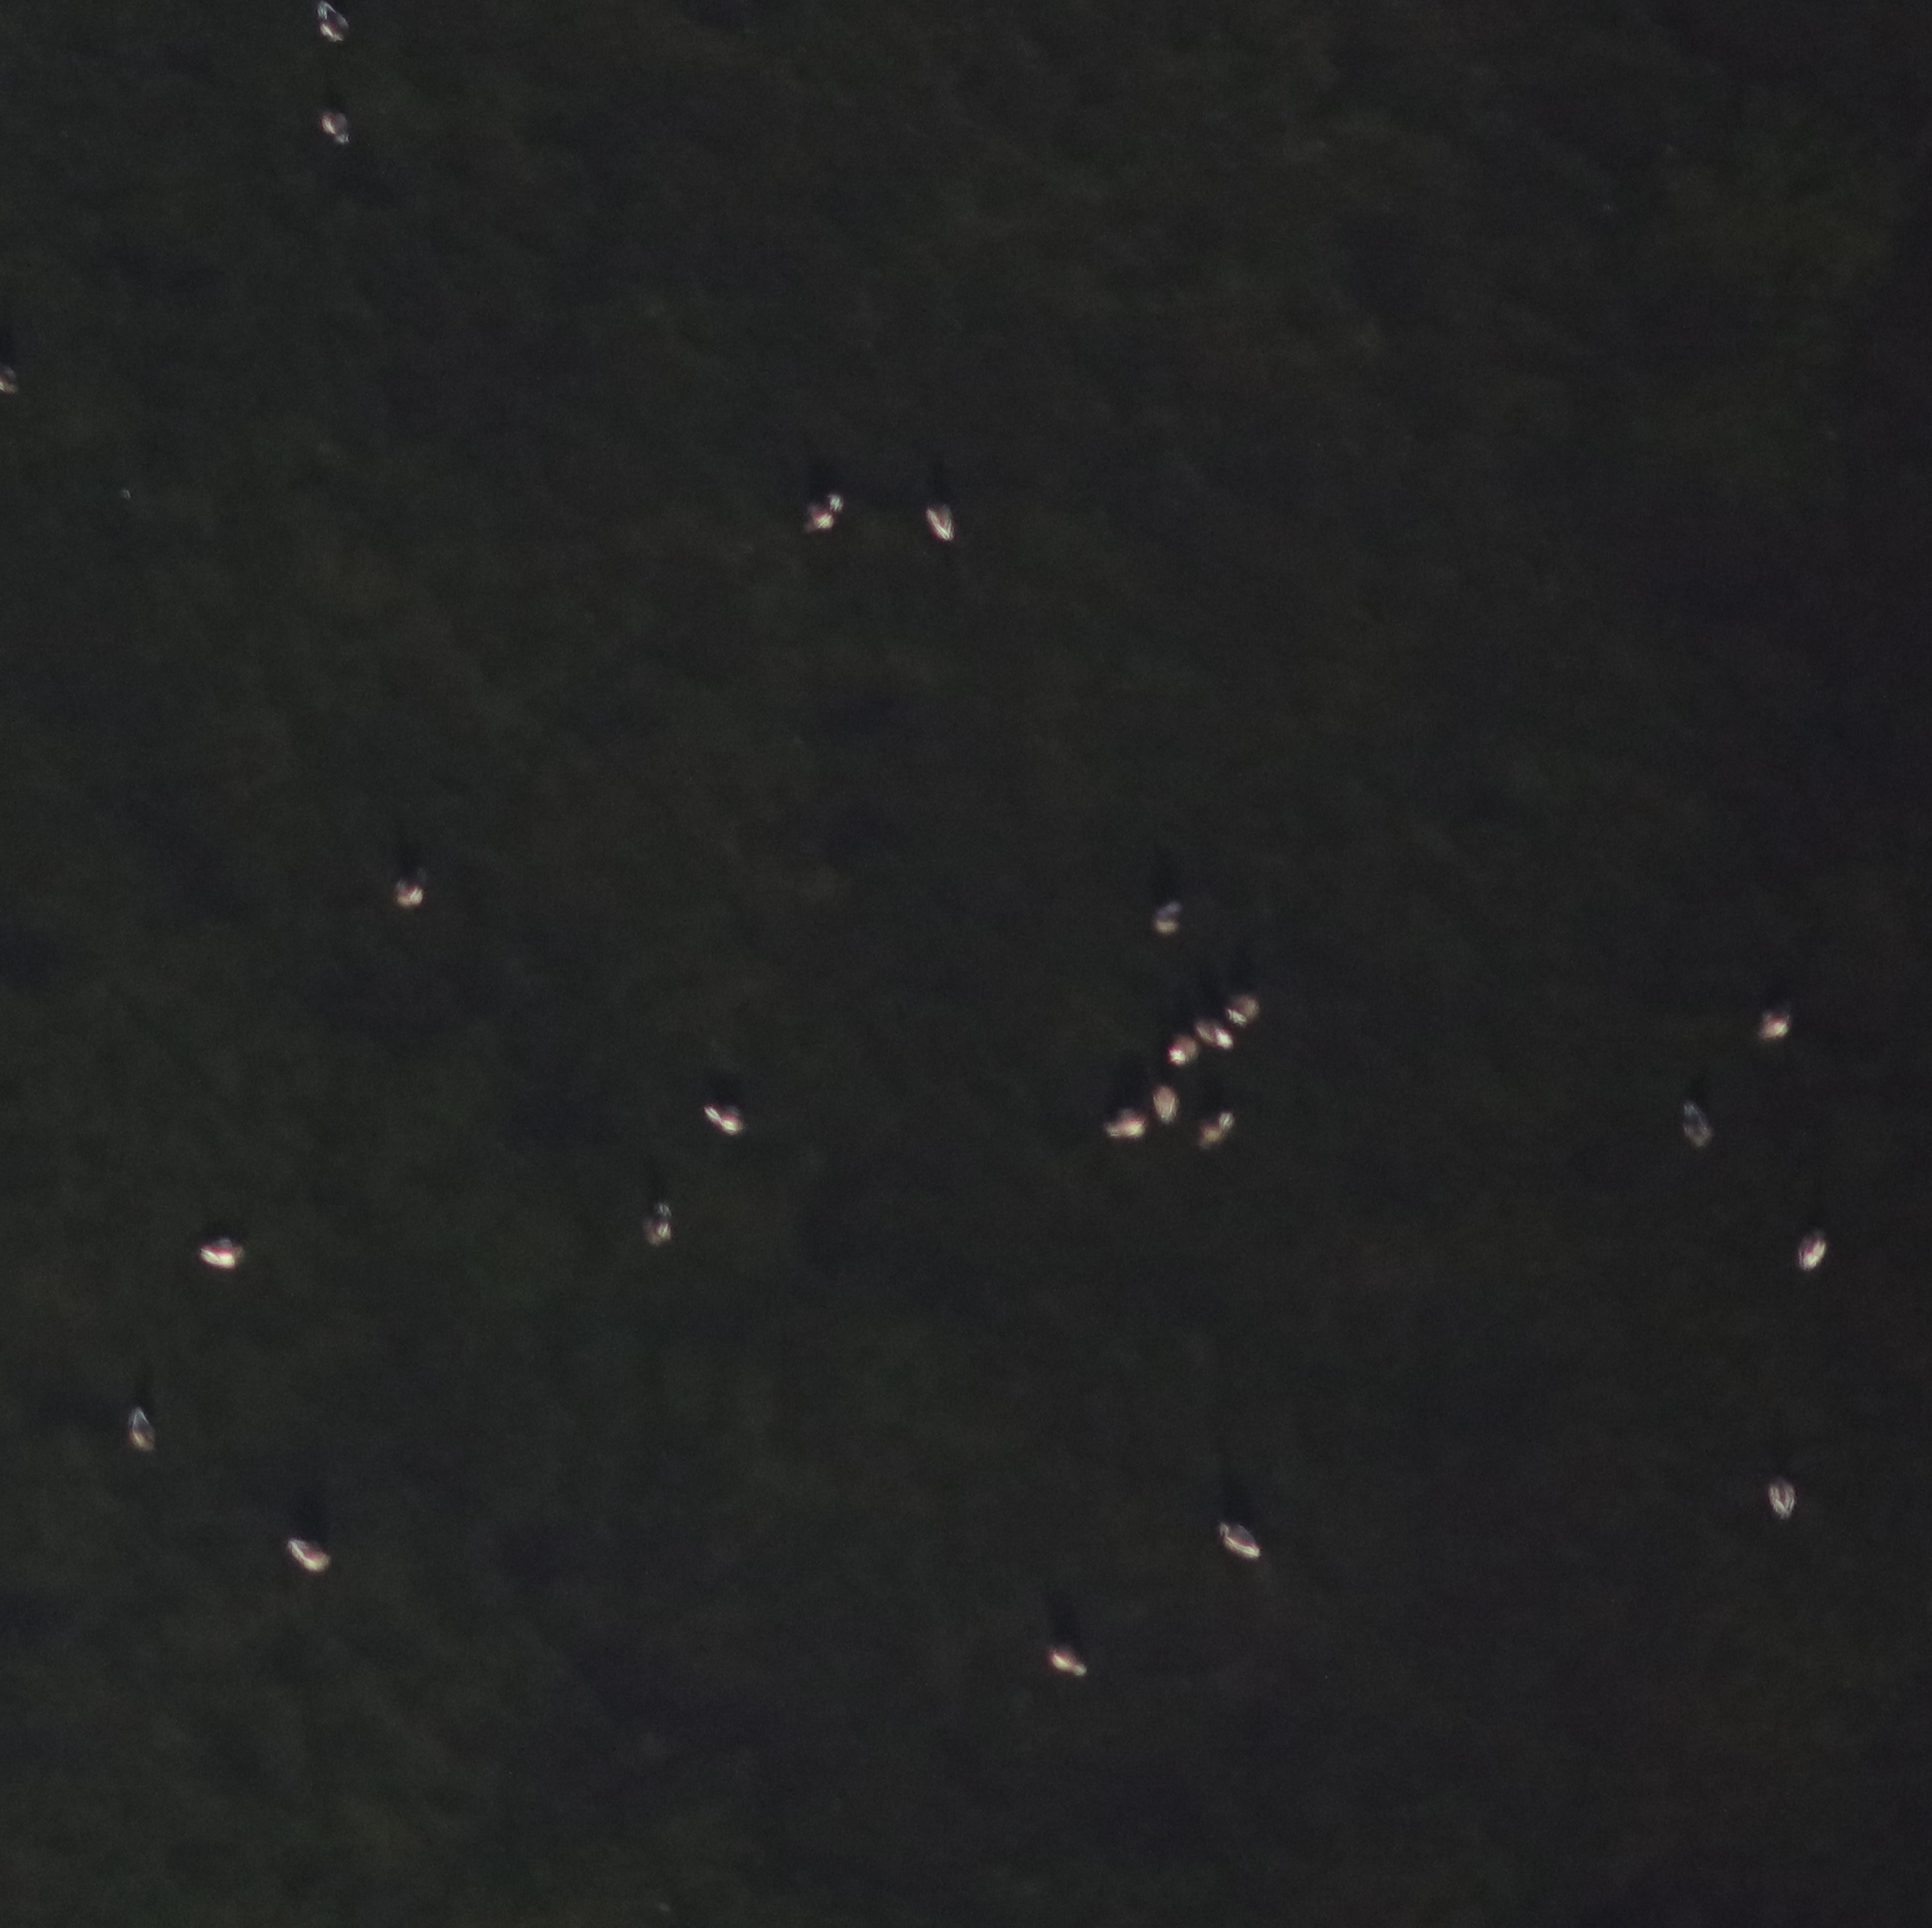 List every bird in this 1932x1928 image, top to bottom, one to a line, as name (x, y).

brant (332, 25)
brant (336, 125)
brant (4, 376)
brant (823, 510)
brant (946, 521)
brant (411, 894)
brant (1167, 919)
brant (1242, 1006)
brant (1775, 1020)
brant (1220, 1028)
brant (1183, 1056)
brant (1164, 1108)
brant (725, 1116)
brant (1133, 1120)
brant (1696, 1127)
brant (1221, 1128)
brant (658, 1226)
brant (1817, 1247)
brant (221, 1250)
brant (142, 1432)
brant (1789, 1504)
brant (1240, 1538)
brant (308, 1552)
brant (1063, 1660)